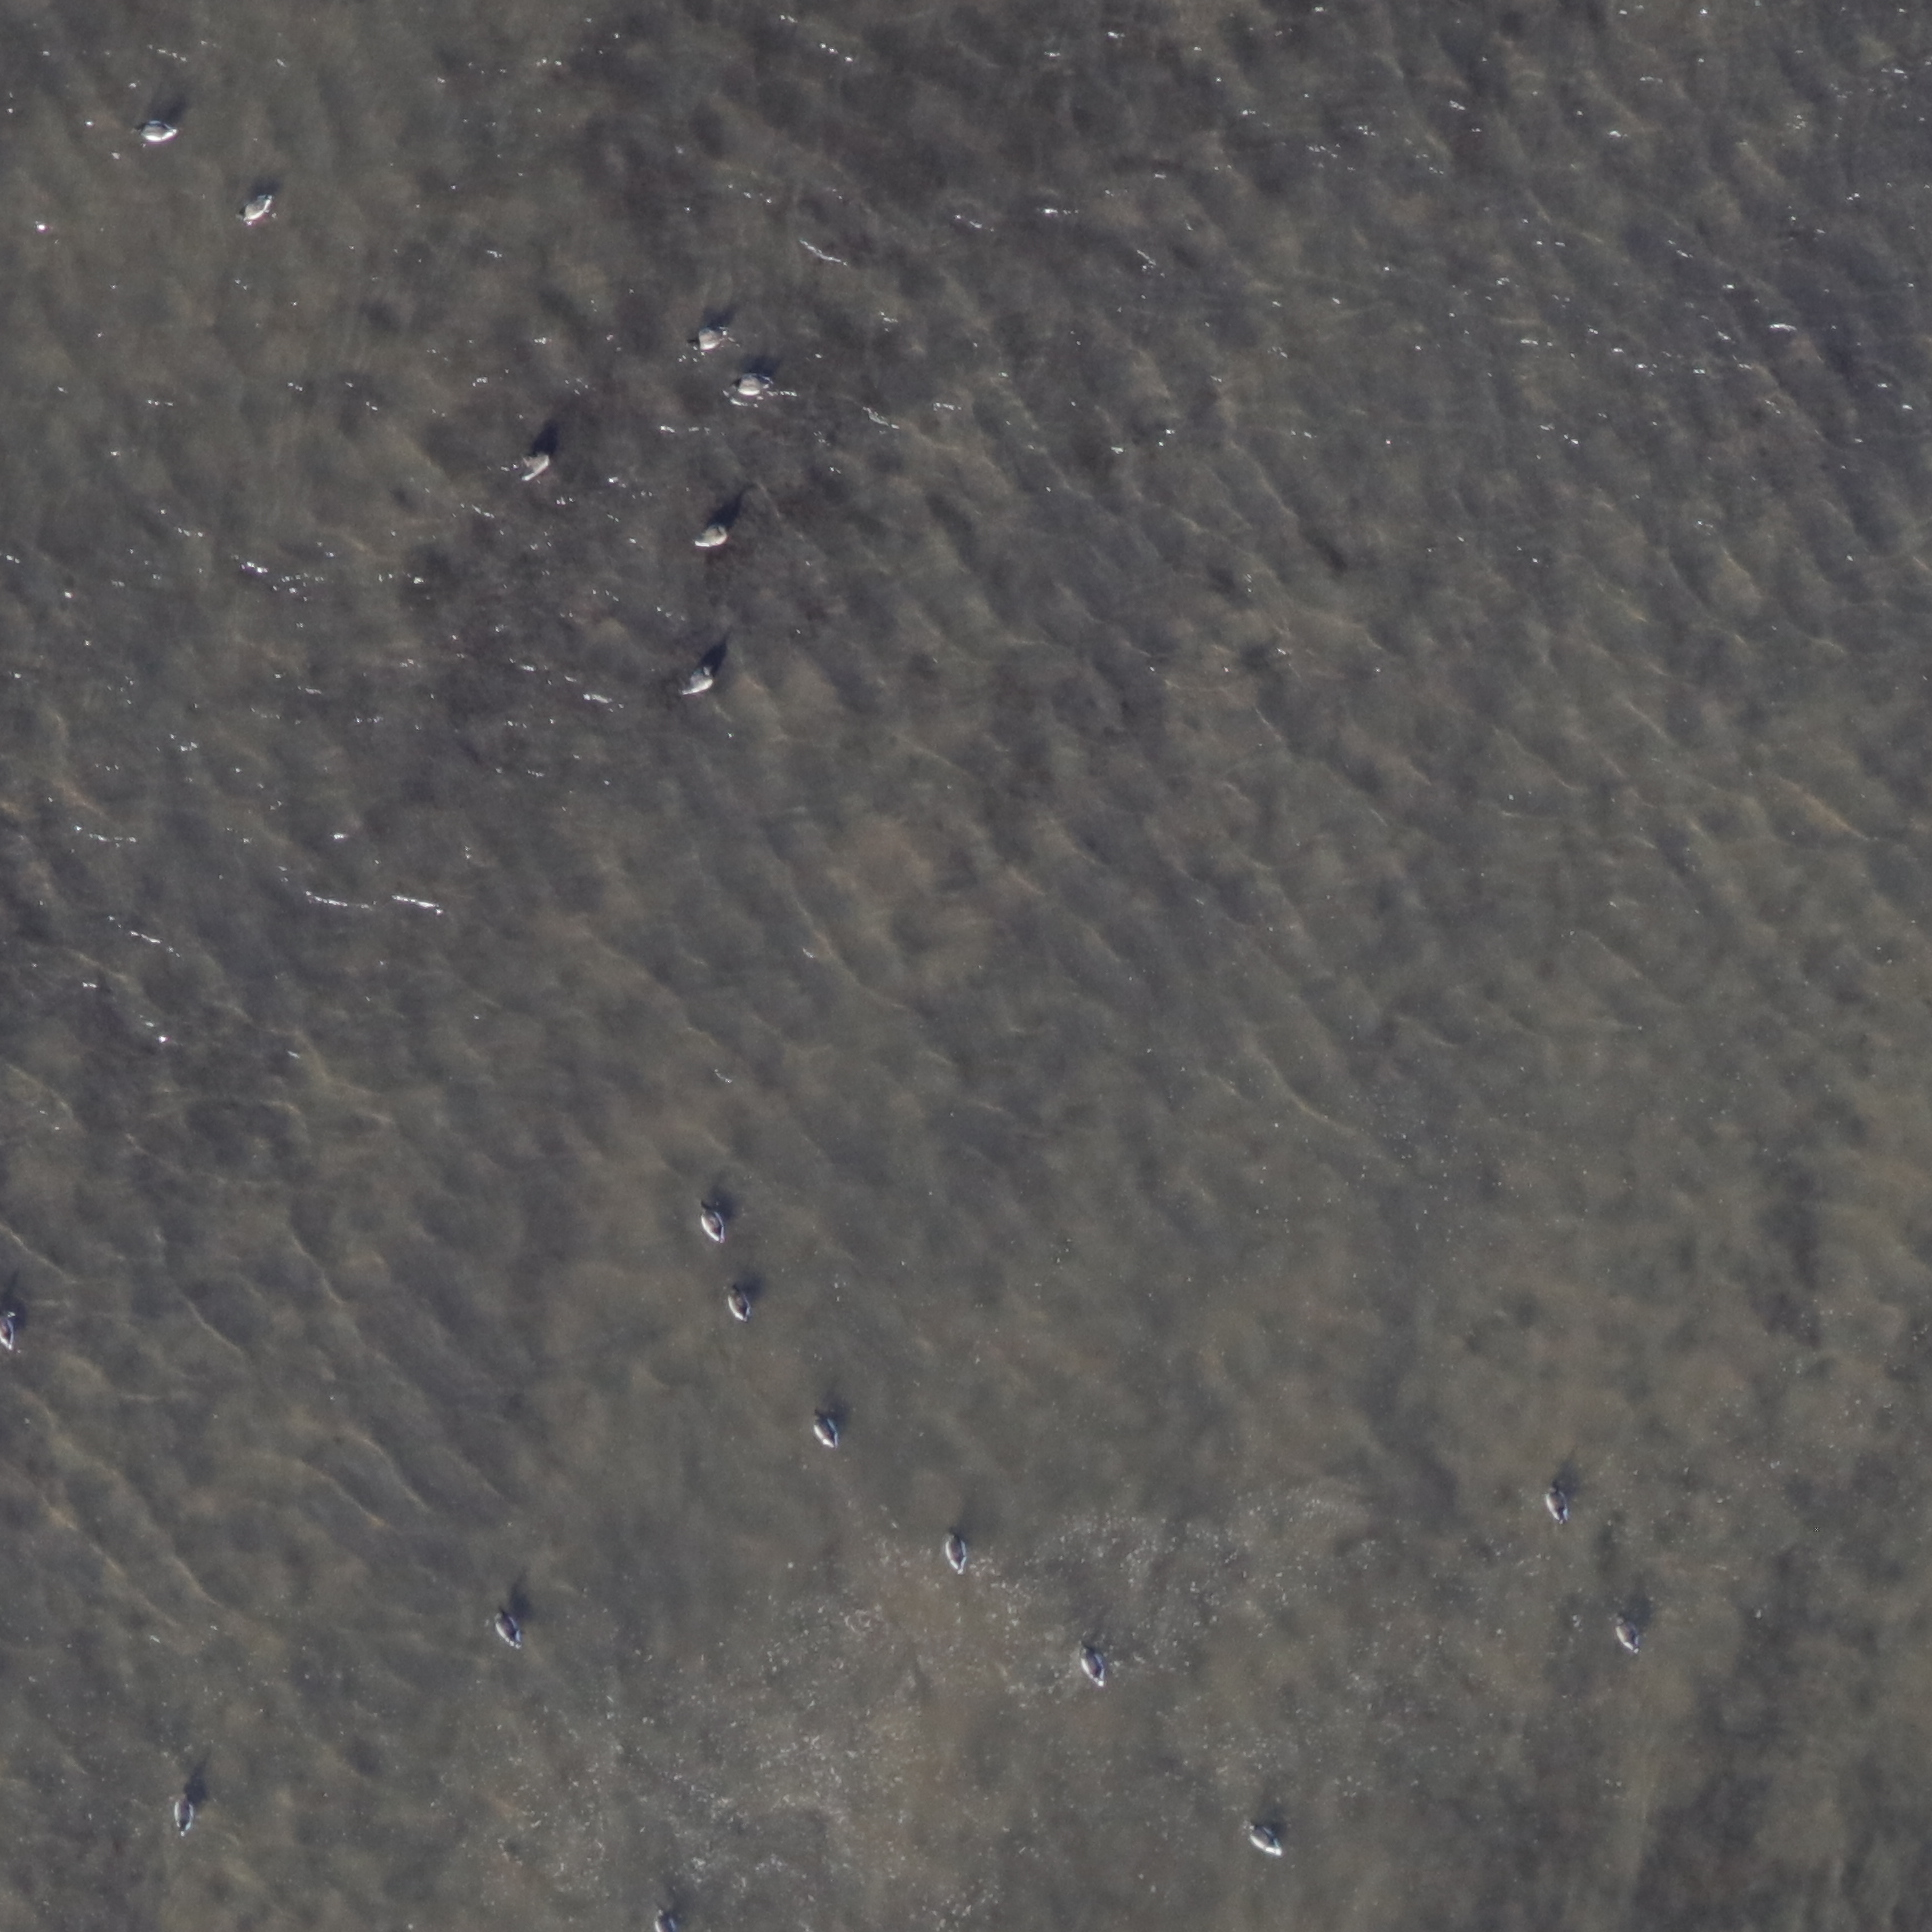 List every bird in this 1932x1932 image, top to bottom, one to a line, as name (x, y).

brant (156, 131)
brant (257, 208)
brant (712, 338)
brant (752, 387)
brant (534, 467)
brant (713, 537)
brant (698, 681)
brant (713, 1222)
brant (742, 1303)
brant (3, 1325)
brant (828, 1429)
brant (1556, 1503)
brant (958, 1550)
brant (510, 1627)
brant (1626, 1631)
brant (1094, 1665)
brant (183, 1815)
brant (1265, 1837)
brant (666, 1926)